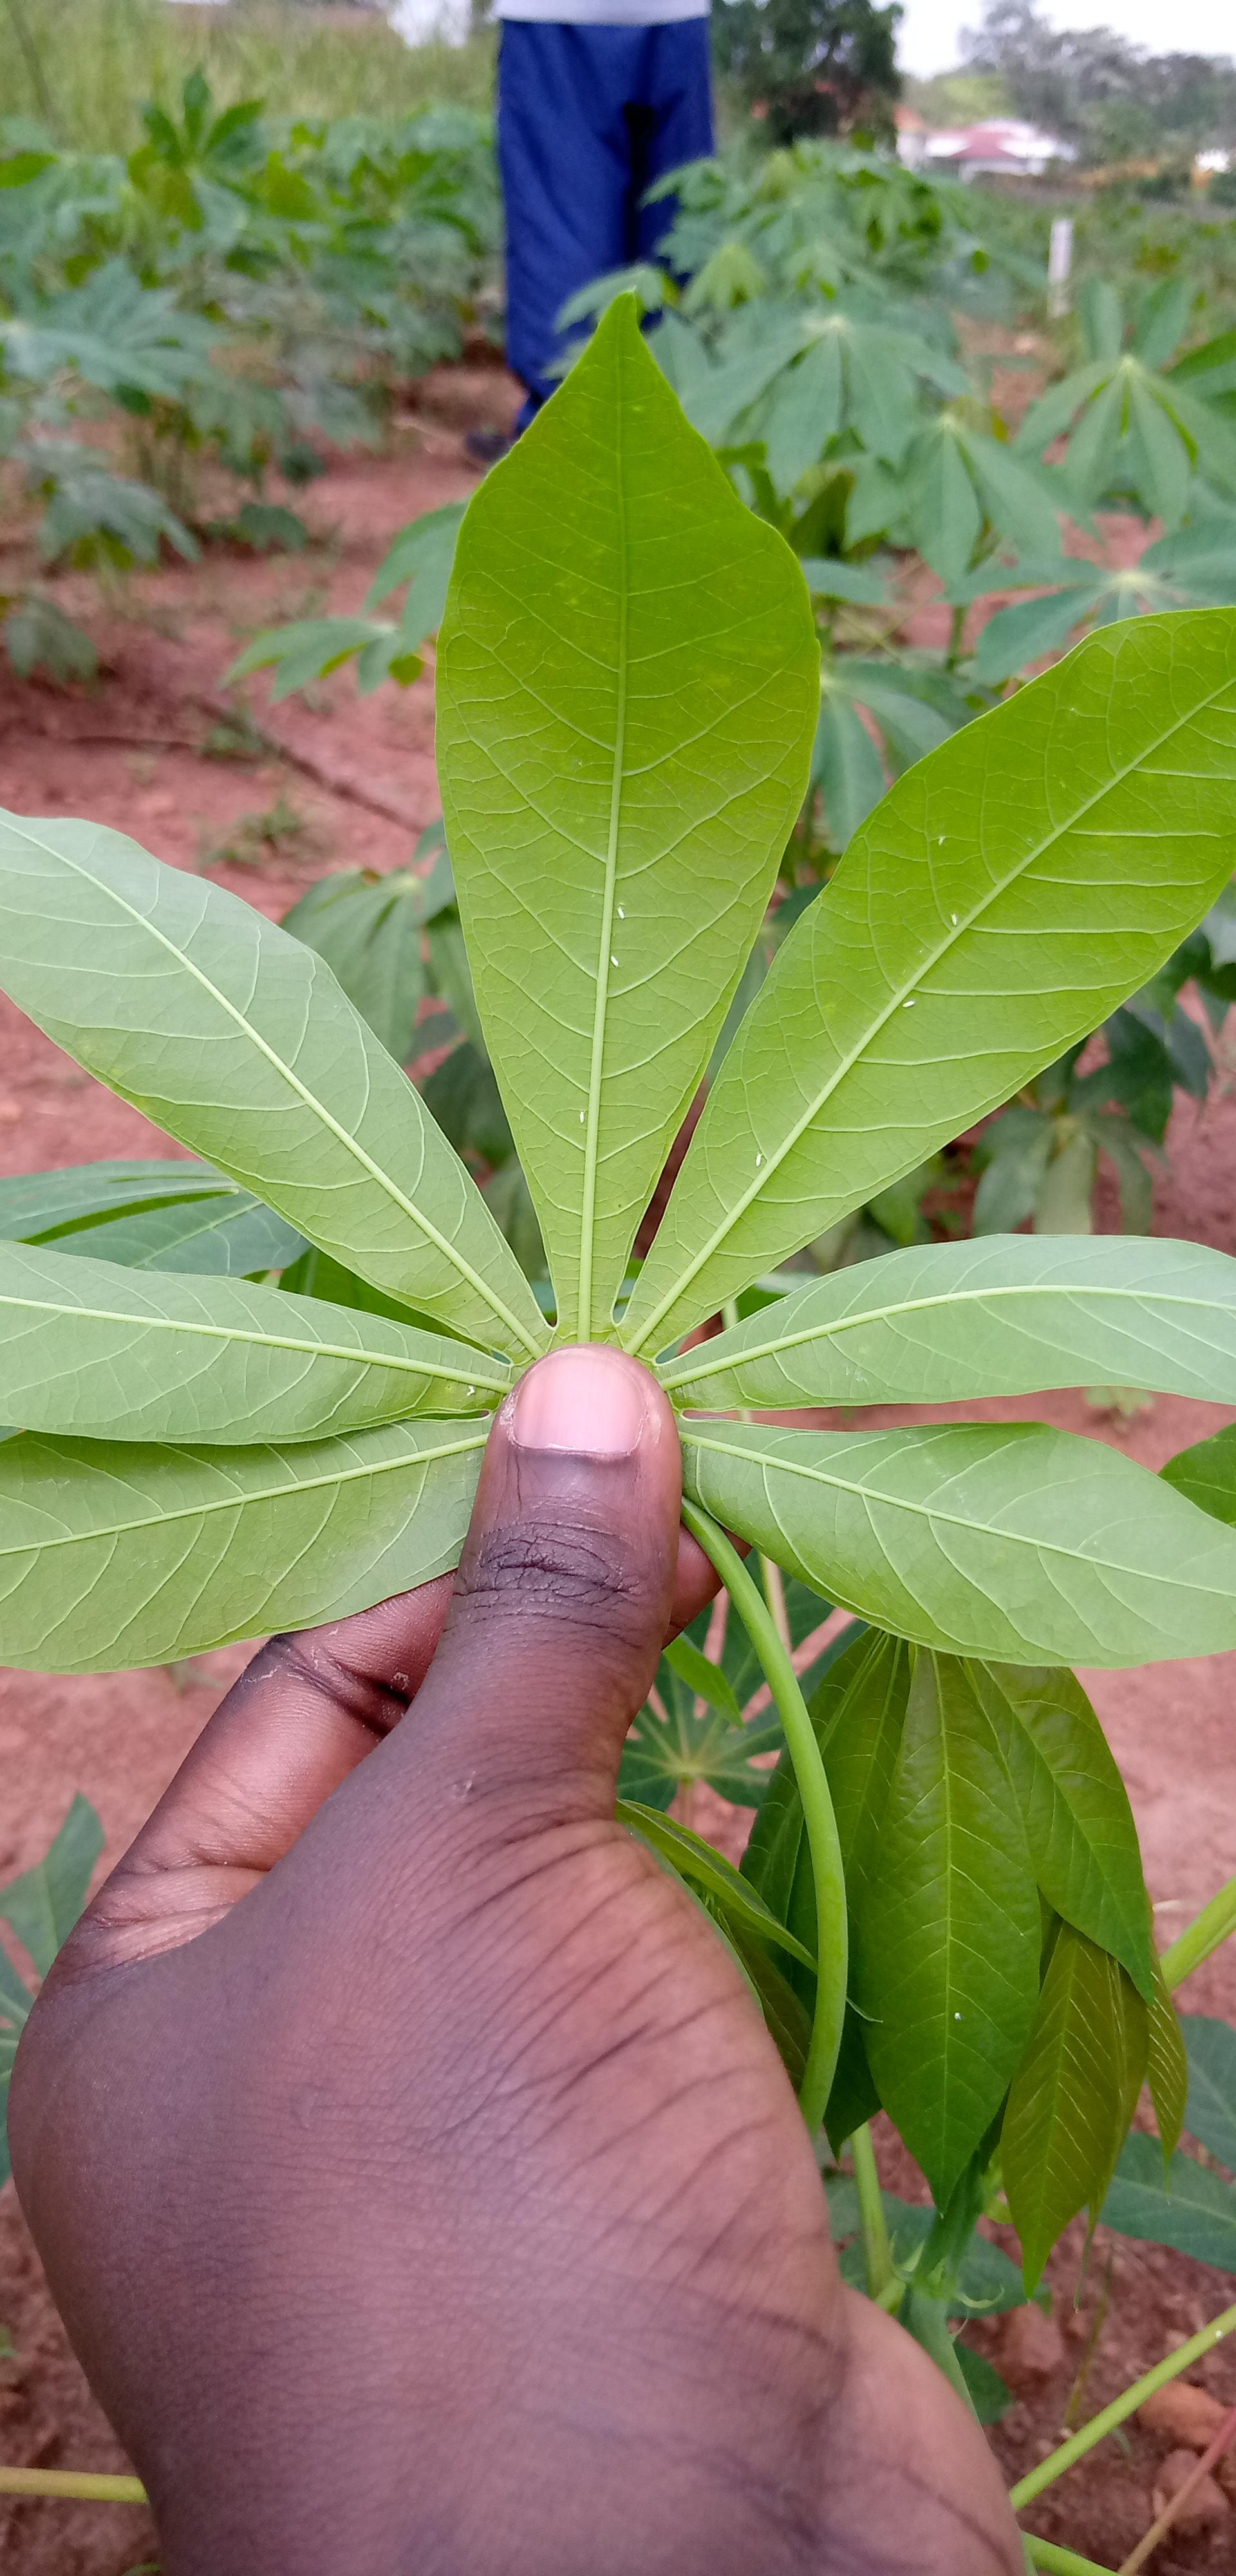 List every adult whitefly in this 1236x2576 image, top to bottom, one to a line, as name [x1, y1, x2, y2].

whitefly [937, 834, 945, 848]
whitefly [615, 904, 632, 923]
whitefly [948, 912, 960, 929]
whitefly [608, 955, 621, 968]
whitefly [901, 997, 917, 1013]
whitefly [577, 1110, 586, 1126]
whitefly [754, 1152, 763, 1168]
whitefly [465, 1383, 477, 1397]
whitefly [952, 2011, 962, 2022]